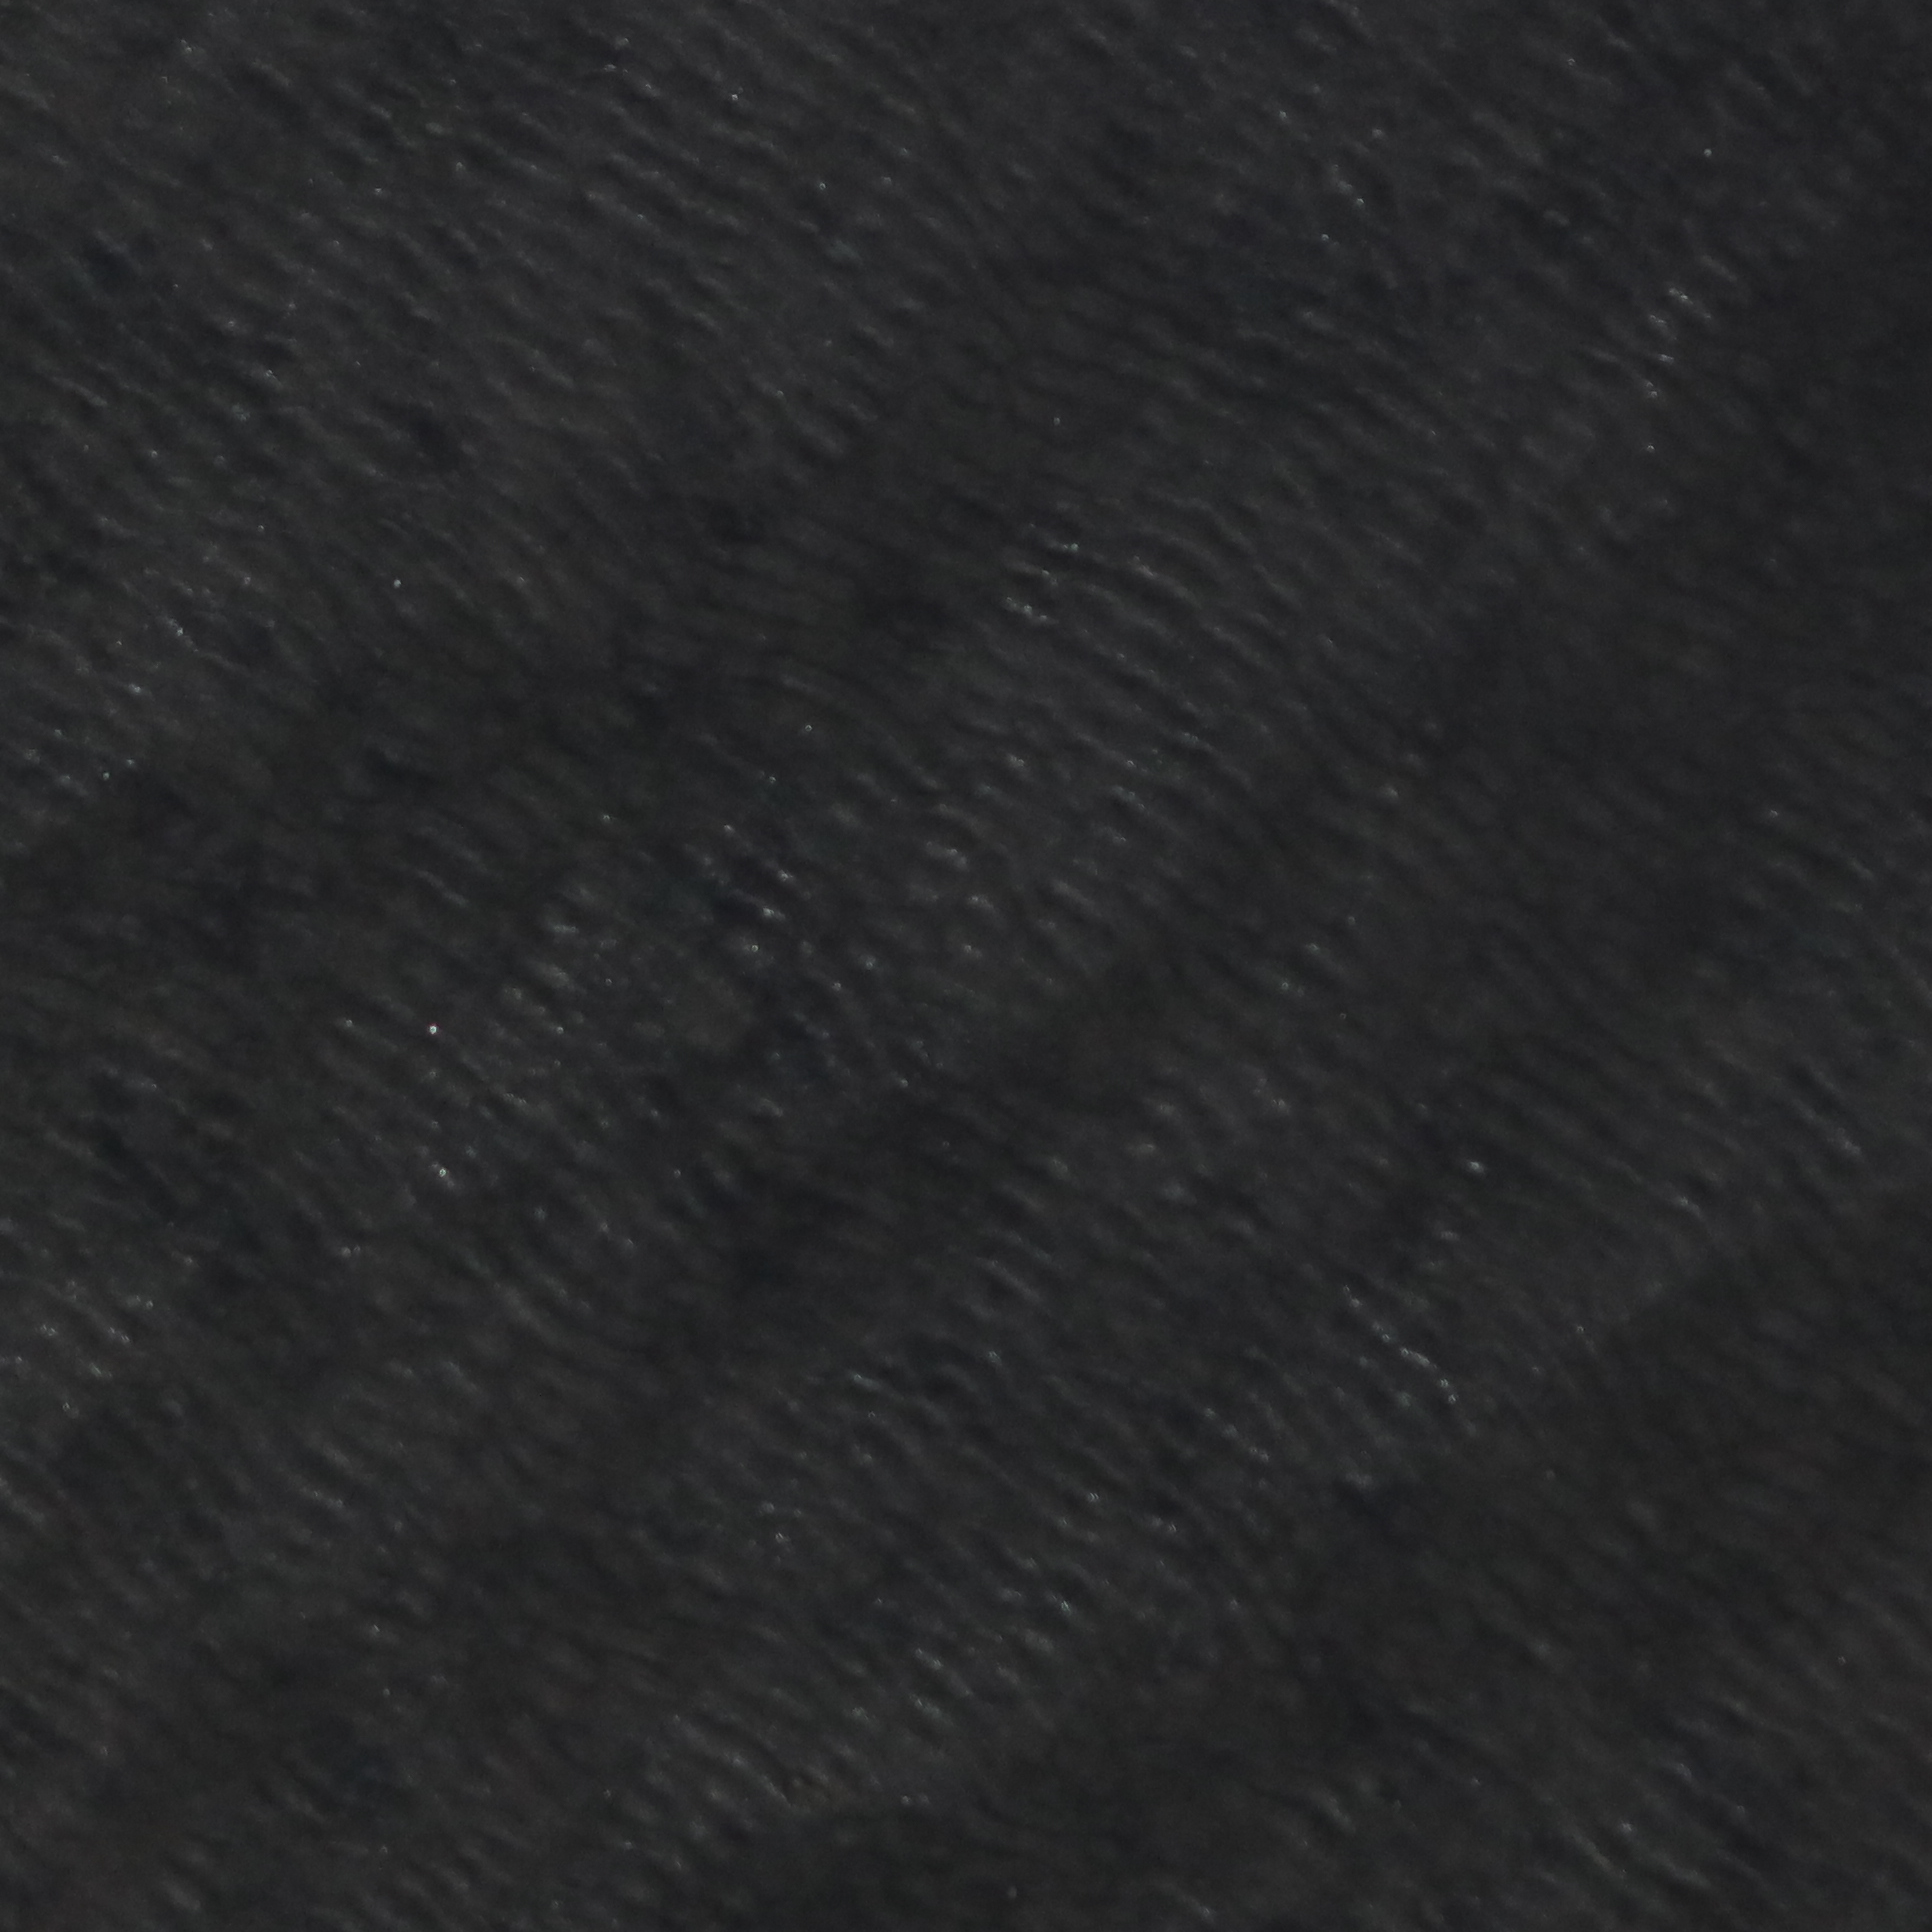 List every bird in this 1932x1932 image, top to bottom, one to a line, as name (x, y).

None